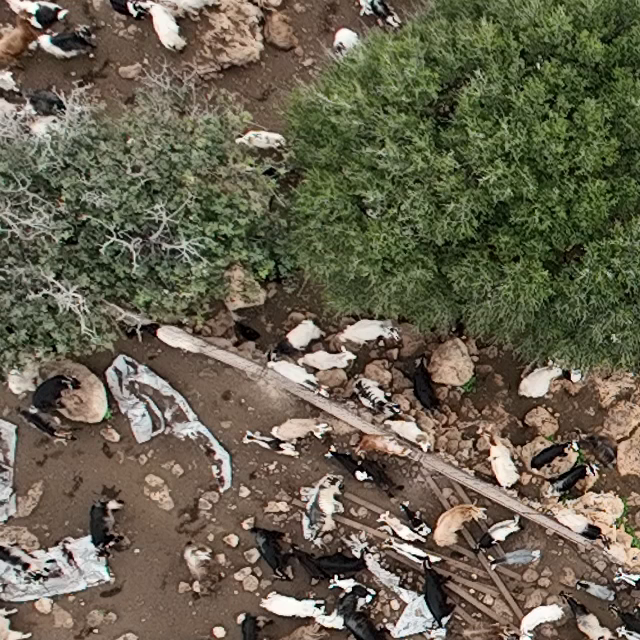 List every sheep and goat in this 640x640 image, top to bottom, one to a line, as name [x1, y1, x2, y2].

goat [358, 0, 403, 27]
goat [5, 1, 66, 24]
goat [109, 1, 146, 20]
goat [136, 2, 185, 50]
goat [0, 10, 38, 69]
goat [38, 26, 94, 58]
goat [333, 26, 361, 56]
goat [1, 71, 16, 91]
goat [29, 90, 69, 113]
goat [16, 103, 66, 136]
goat [233, 130, 287, 150]
goat [265, 317, 326, 362]
goat [341, 319, 403, 345]
goat [297, 349, 358, 369]
goat [414, 352, 440, 410]
goat [7, 359, 39, 396]
goat [265, 361, 328, 396]
goat [516, 364, 562, 397]
goat [33, 373, 82, 412]
goat [352, 377, 403, 418]
goat [18, 411, 77, 444]
goat [270, 419, 333, 440]
goat [384, 419, 432, 453]
goat [477, 427, 520, 487]
goat [241, 430, 299, 457]
goat [576, 431, 617, 468]
goat [353, 435, 411, 455]
goat [530, 441, 578, 471]
goat [324, 444, 373, 482]
goat [358, 458, 396, 489]
goat [543, 462, 599, 497]
goat [307, 473, 344, 545]
goat [90, 499, 124, 559]
goat [400, 500, 431, 536]
goat [433, 504, 487, 548]
goat [556, 506, 612, 551]
goat [298, 509, 313, 540]
goat [376, 510, 426, 542]
goat [473, 513, 520, 556]
goat [250, 528, 293, 582]
goat [382, 537, 427, 563]
goat [0, 542, 43, 582]
goat [290, 542, 327, 578]
goat [182, 543, 212, 593]
goat [485, 549, 541, 570]
goat [308, 553, 371, 575]
goat [421, 556, 456, 627]
goat [614, 567, 639, 596]
goat [328, 575, 376, 602]
goat [575, 580, 615, 602]
goat [314, 586, 369, 629]
goat [259, 591, 326, 617]
goat [559, 591, 617, 639]
goat [633, 602, 639, 633]
goat [517, 604, 564, 639]
goat [608, 604, 639, 639]
goat [0, 607, 32, 639]
goat [344, 612, 398, 639]
goat [221, 614, 259, 639]
goat [255, 622, 327, 639]
goat [617, 625, 639, 639]